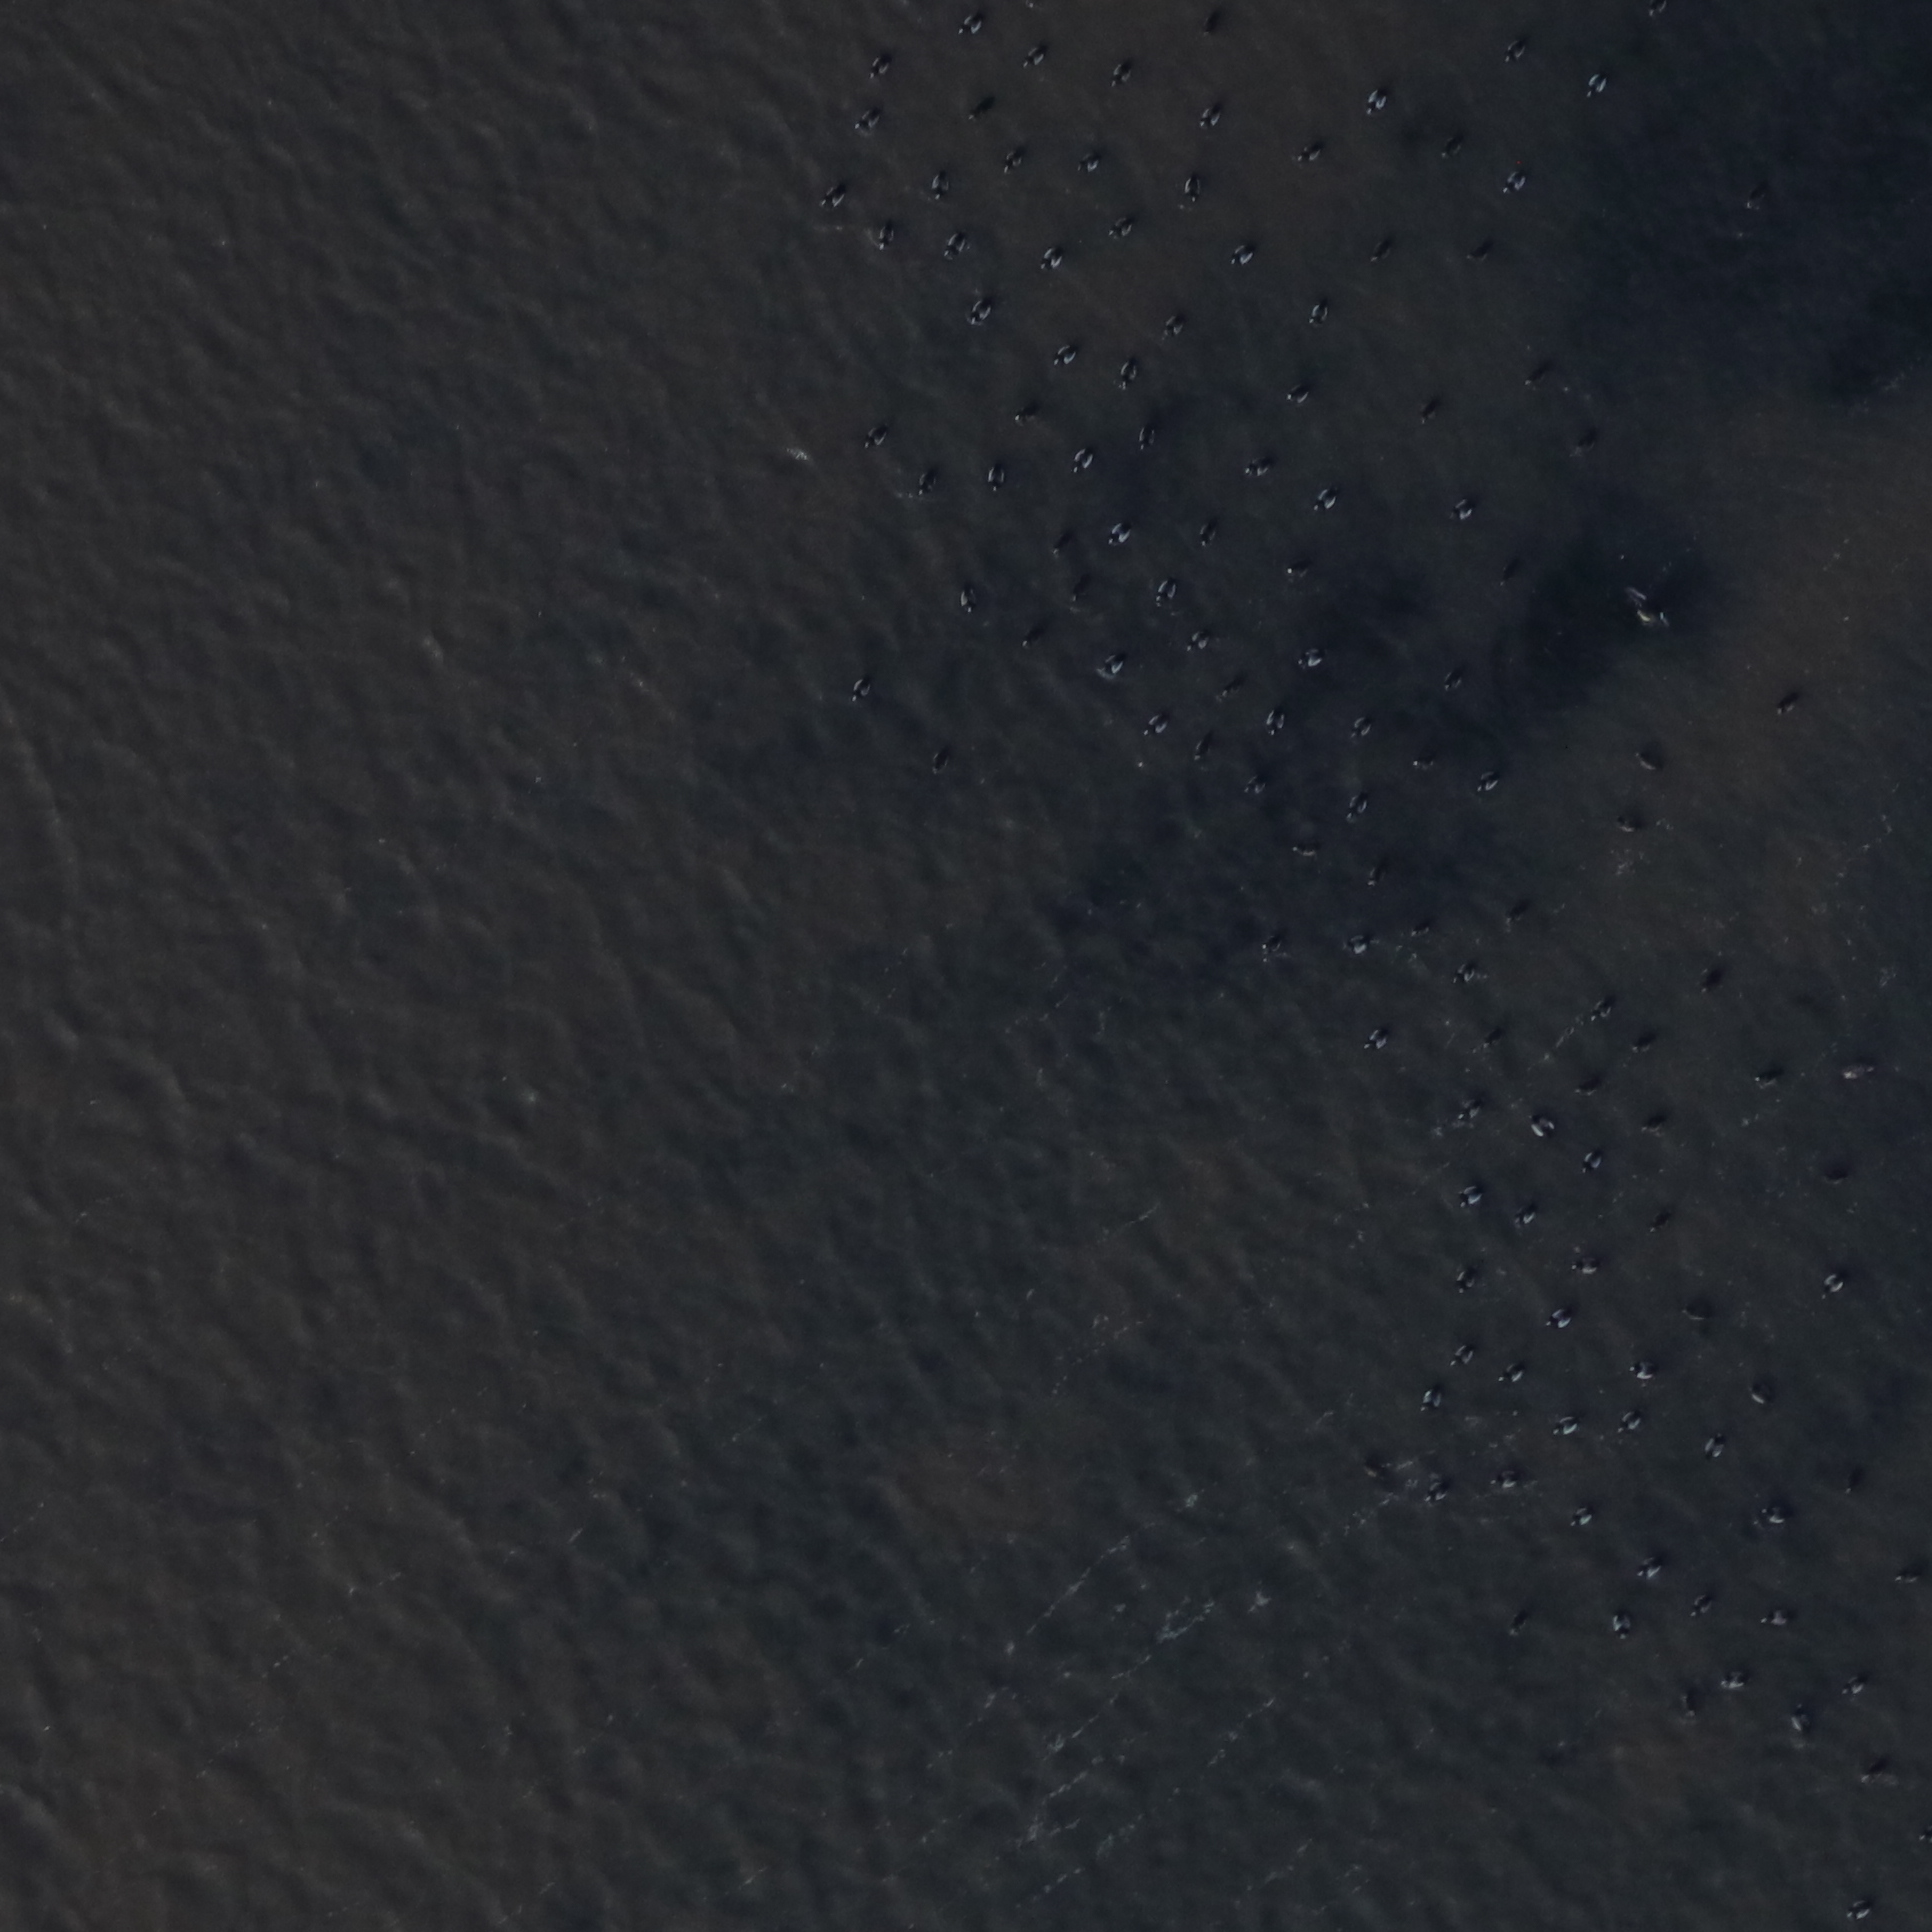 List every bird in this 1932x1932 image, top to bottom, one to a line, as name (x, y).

brant (967, 24)
brant (1514, 47)
brant (1038, 59)
brant (879, 66)
brant (1124, 77)
brant (1592, 87)
brant (1376, 98)
brant (1210, 118)
brant (871, 121)
brant (1308, 156)
brant (1454, 156)
brant (1093, 161)
brant (1013, 164)
brant (1510, 175)
brant (1190, 183)
brant (939, 184)
brant (1751, 197)
brant (834, 200)
brant (1124, 228)
brant (890, 231)
brant (957, 245)
brant (1381, 246)
brant (1244, 252)
brant (1480, 252)
brant (1055, 256)
brant (1322, 315)
brant (983, 318)
brant (1177, 325)
brant (1064, 355)
brant (1127, 377)
brant (1527, 383)
brant (1299, 393)
brant (1433, 408)
brant (1024, 417)
brant (878, 434)
brant (1147, 434)
brant (1582, 449)
brant (1083, 459)
brant (1255, 468)
brant (998, 480)
brant (926, 484)
brant (1329, 496)
brant (1461, 515)
brant (1120, 535)
brant (1204, 537)
brant (1059, 548)
brant (1301, 572)
brant (1512, 572)
brant (1166, 590)
brant (974, 595)
brant (1075, 598)
brant (1640, 608)
brant (1197, 642)
brant (1027, 644)
brant (1314, 660)
brant (1113, 664)
brant (860, 681)
brant (1453, 682)
brant (1230, 689)
brant (1788, 699)
brant (1159, 726)
brant (1365, 729)
brant (1274, 730)
brant (1202, 748)
brant (935, 758)
brant (1426, 763)
brant (1645, 765)
brant (1486, 781)
brant (1255, 790)
brant (1355, 804)
brant (1630, 825)
brant (1303, 844)
brant (1377, 872)
brant (1506, 909)
brant (1437, 928)
brant (1275, 943)
brant (1358, 947)
brant (1464, 967)
brant (1711, 981)
brant (1601, 1013)
brant (1495, 1038)
brant (1373, 1039)
brant (1647, 1045)
brant (1857, 1067)
brant (1765, 1076)
brant (1593, 1084)
brant (1472, 1113)
brant (1653, 1125)
brant (1539, 1127)
brant (1593, 1163)
brant (1832, 1169)
brant (1472, 1191)
brant (1526, 1213)
brant (1658, 1217)
brant (1584, 1264)
brant (1463, 1278)
brant (1835, 1287)
brant (1697, 1312)
brant (1554, 1318)
brant (1463, 1353)
brant (1646, 1366)
brant (1510, 1375)
brant (1751, 1388)
brant (1433, 1398)
brant (1629, 1424)
brant (1564, 1425)
brant (1715, 1453)
brant (1849, 1479)
brant (1507, 1481)
brant (1440, 1495)
brant (1583, 1511)
brant (1775, 1515)
brant (1651, 1569)
brant (1906, 1575)
brant (1695, 1608)
brant (1782, 1621)
brant (1514, 1630)
brant (1625, 1630)
brant (1736, 1684)
brant (1860, 1685)
brant (1691, 1706)
brant (1799, 1714)
brant (1873, 1768)
brant (1858, 1911)